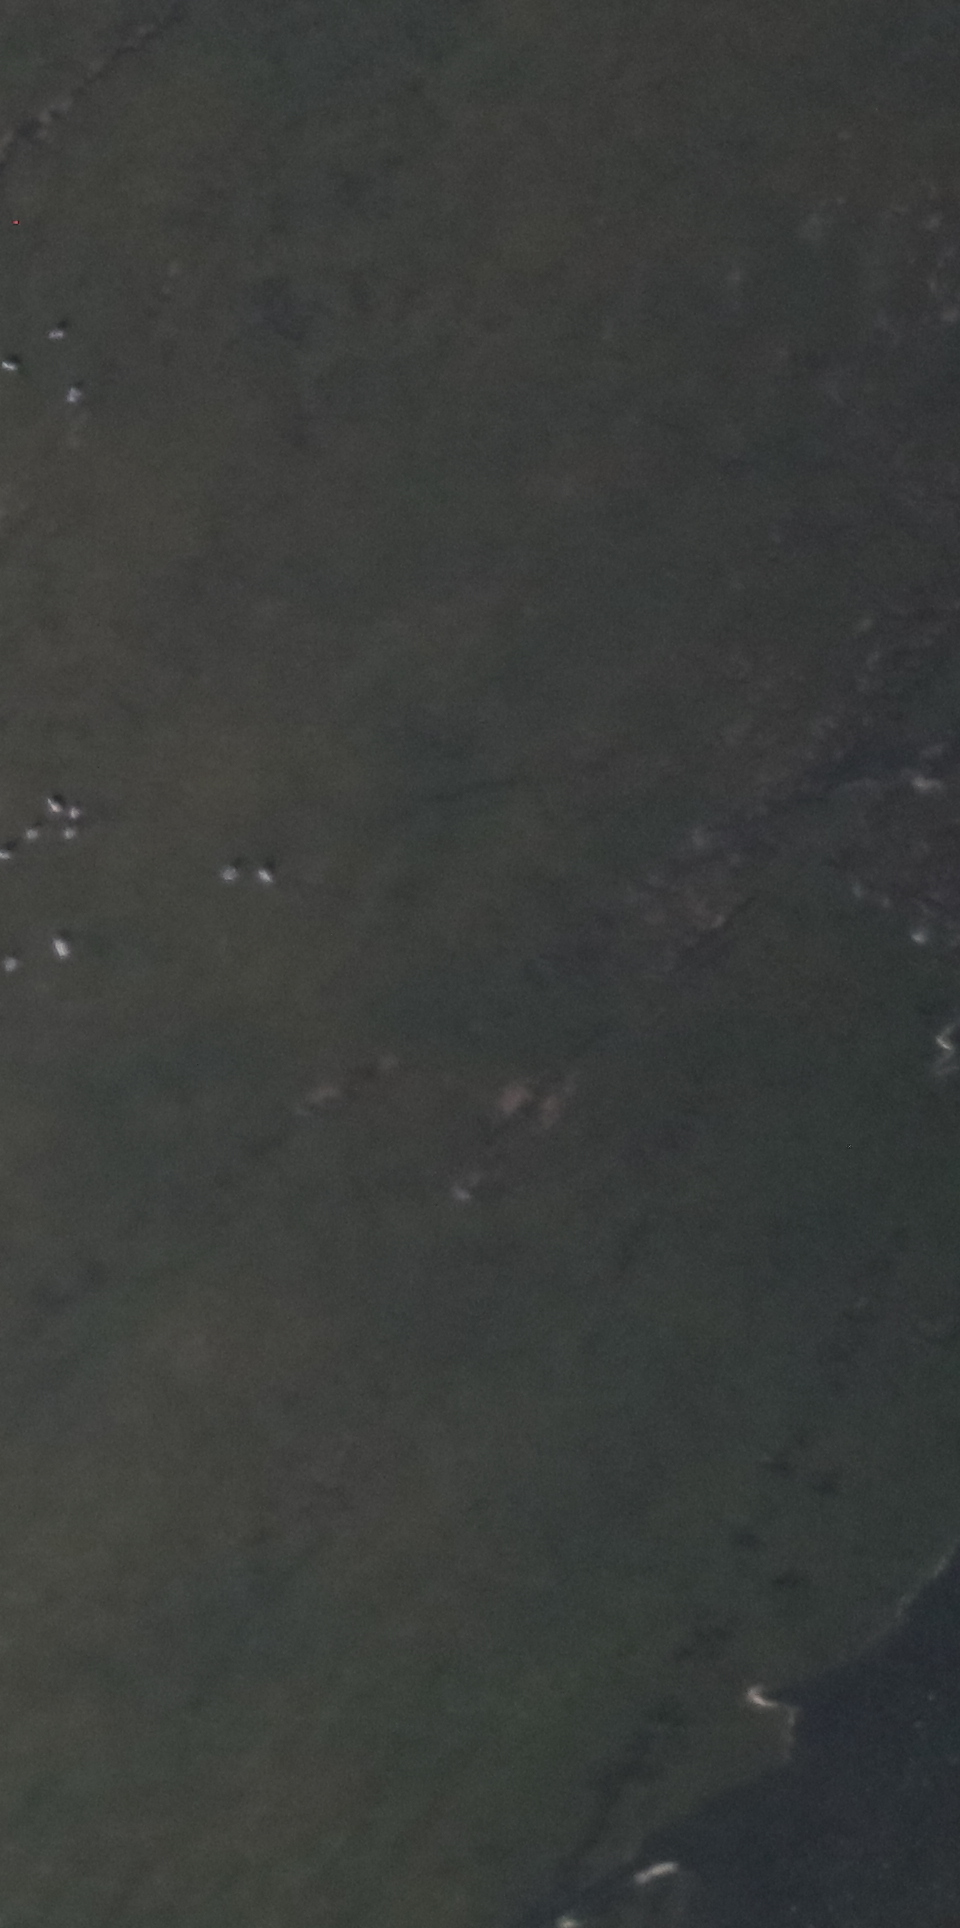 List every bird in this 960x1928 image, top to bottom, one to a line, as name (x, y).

brant (56, 332)
brant (8, 364)
brant (76, 394)
brant (51, 798)
brant (81, 805)
brant (31, 833)
brant (72, 833)
brant (6, 853)
brant (235, 872)
brant (265, 876)
brant (59, 947)
brant (7, 960)